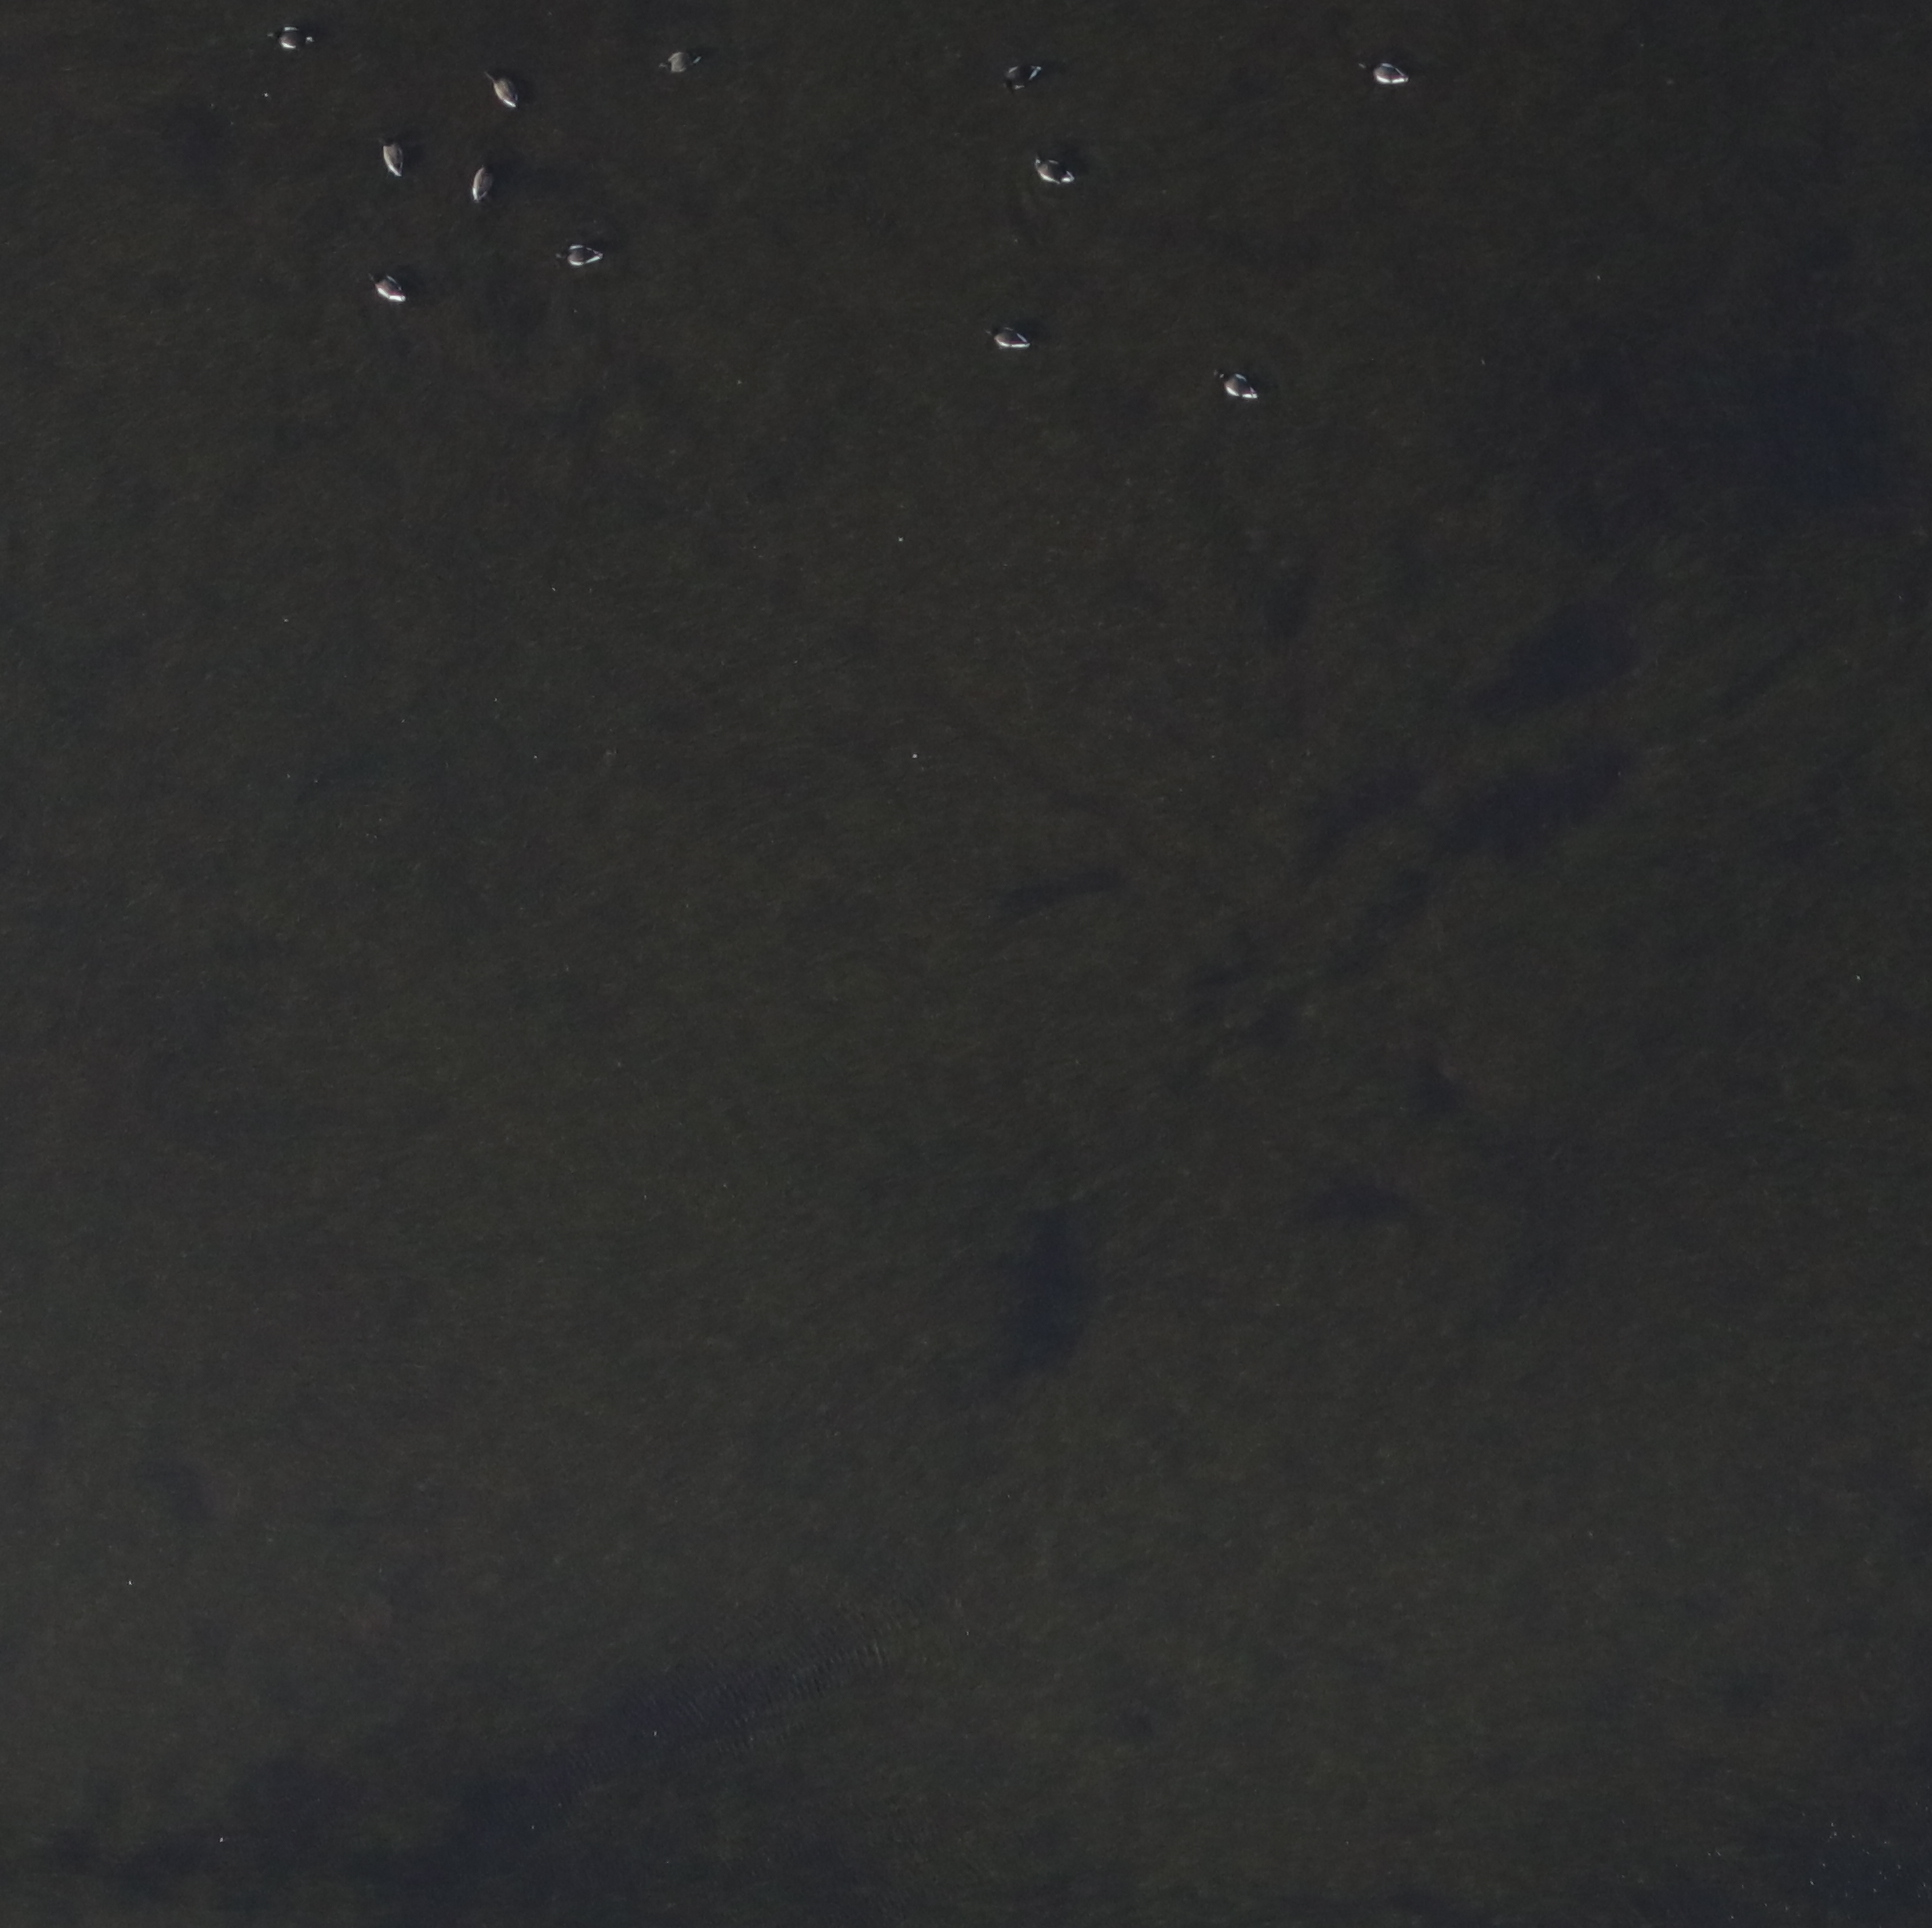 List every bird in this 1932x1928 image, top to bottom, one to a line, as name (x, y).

brant (293, 38)
brant (681, 61)
brant (1386, 73)
brant (1023, 77)
brant (506, 91)
brant (394, 157)
brant (1053, 170)
brant (482, 184)
brant (581, 256)
brant (391, 285)
brant (1008, 338)
brant (1238, 387)